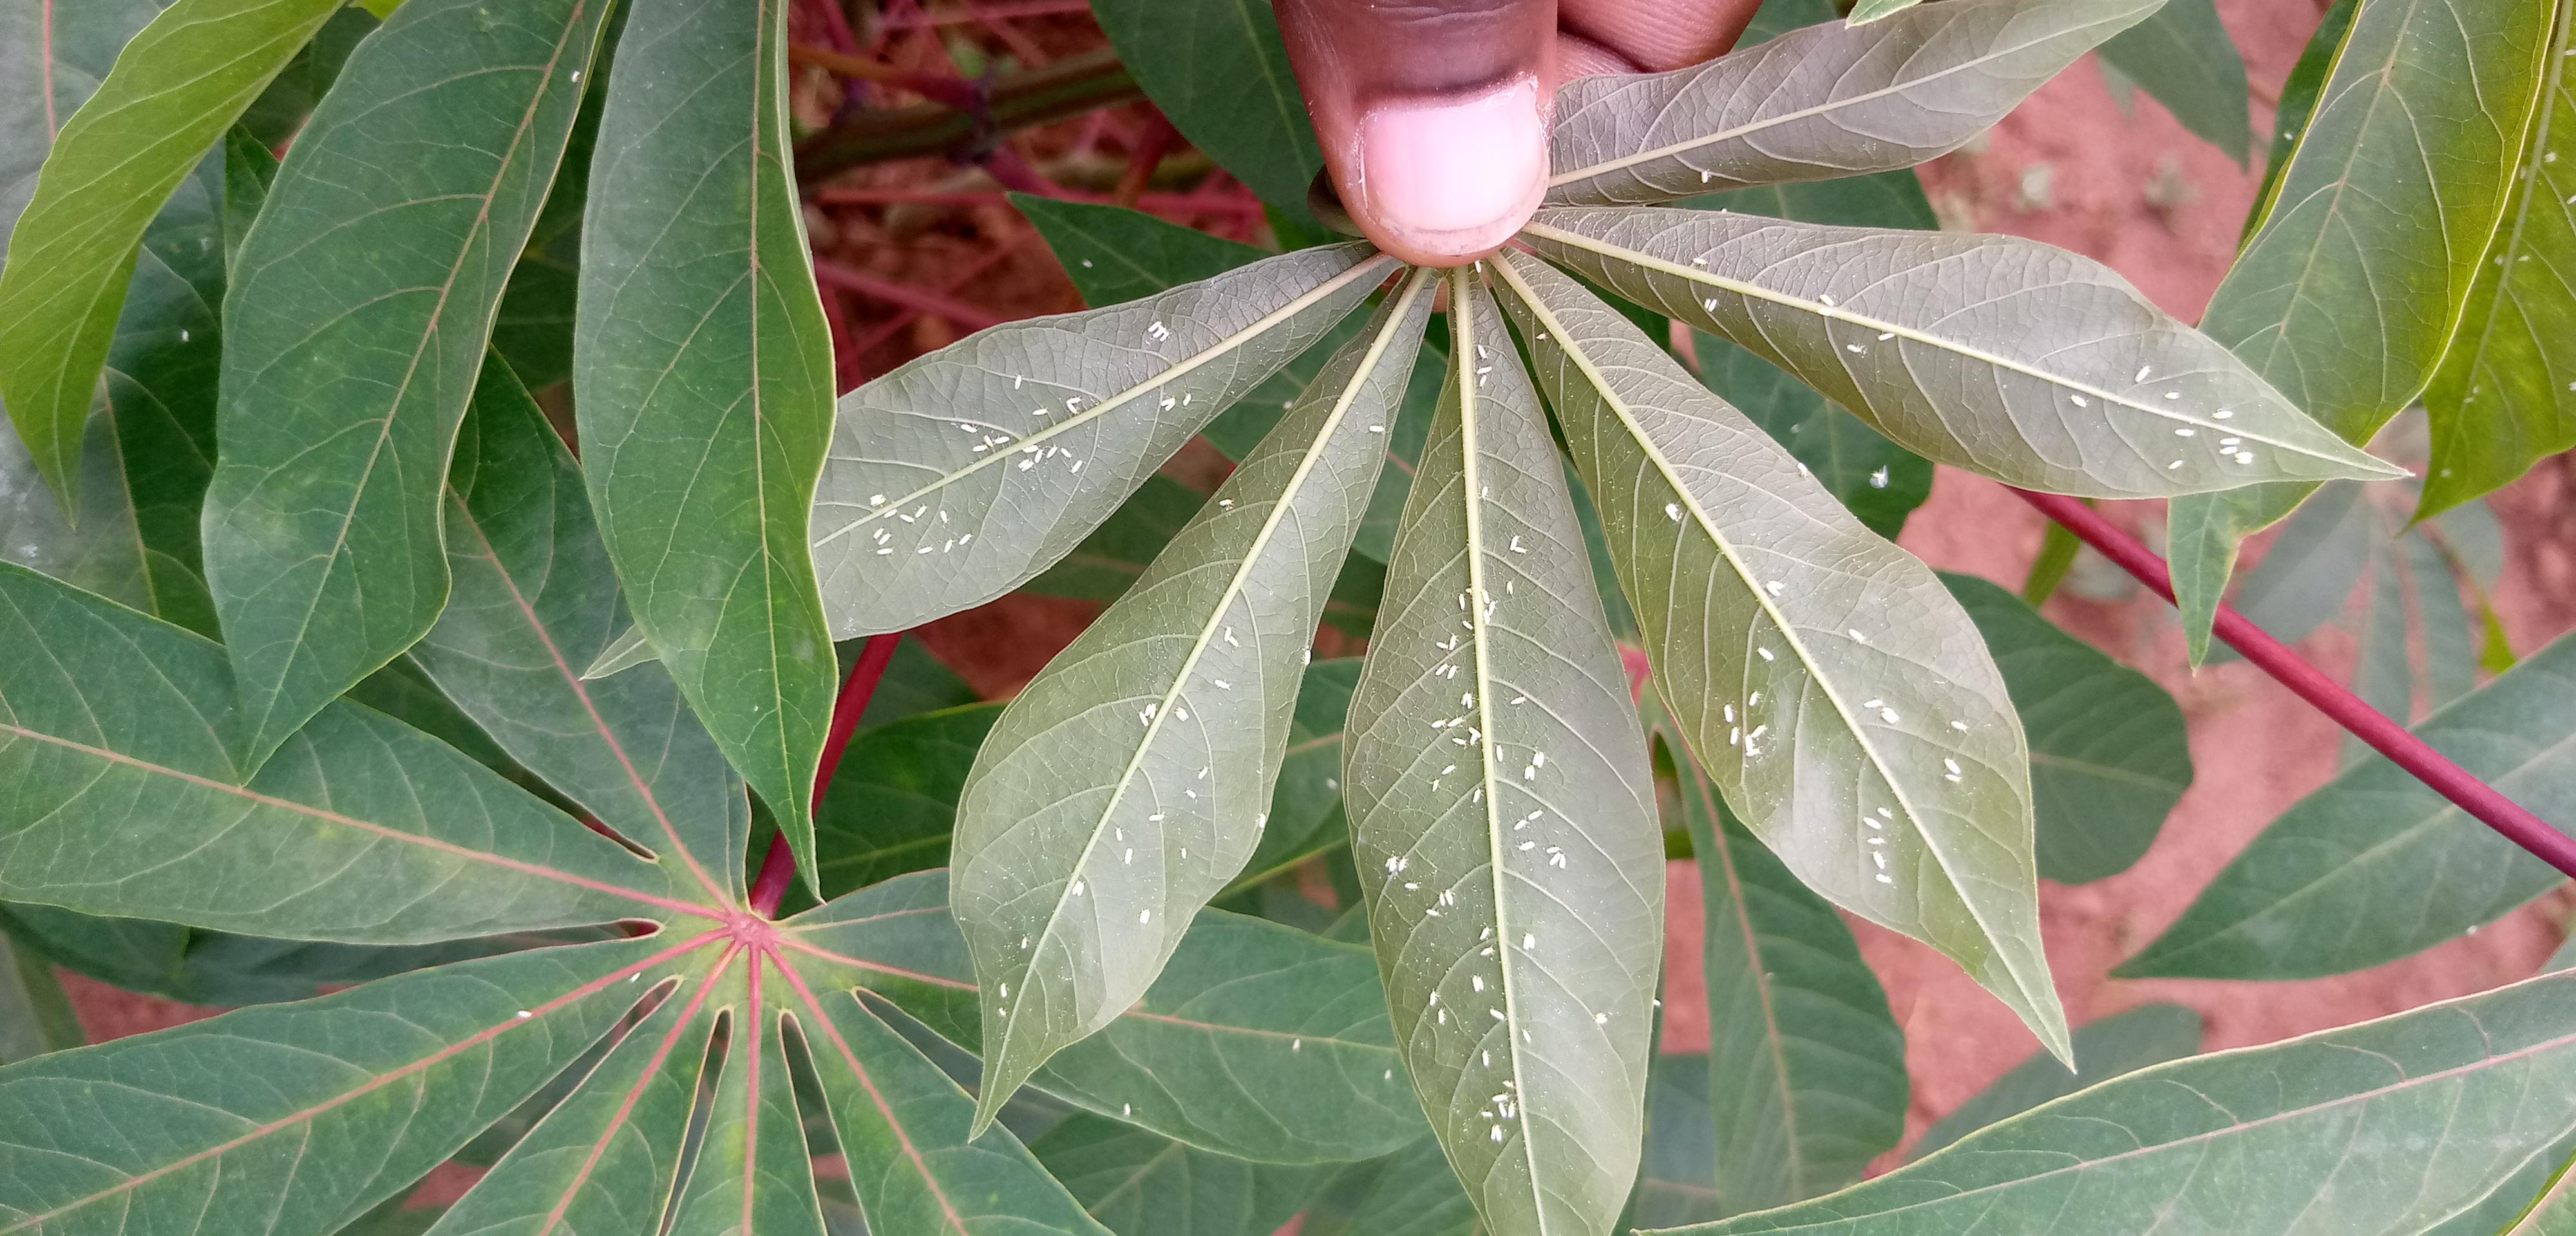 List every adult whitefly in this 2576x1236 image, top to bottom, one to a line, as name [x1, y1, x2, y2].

whitefly [1692, 165, 1718, 185]
whitefly [1690, 249, 1710, 271]
whitefly [1472, 257, 1489, 275]
whitefly [1811, 289, 1843, 312]
whitefly [1698, 292, 1721, 319]
whitefly [1696, 295, 1725, 315]
whitefly [1146, 317, 1166, 338]
whitefly [1153, 324, 1170, 347]
whitefly [1874, 328, 1900, 348]
whitefly [1533, 330, 1552, 346]
whitefly [1476, 339, 1490, 362]
whitefly [1842, 341, 1869, 361]
whitefly [2134, 357, 2155, 387]
whitefly [1467, 363, 1495, 377]
whitefly [1474, 372, 1492, 389]
whitefly [1010, 373, 1024, 391]
whitefly [2162, 386, 2183, 403]
whitefly [1180, 389, 1195, 407]
whitefly [2066, 392, 2096, 411]
whitefly [1065, 395, 1083, 417]
whitefly [1158, 396, 1180, 413]
whitefly [2208, 403, 2243, 426]
whitefly [1032, 404, 1050, 420]
whitefly [958, 417, 981, 436]
whitefly [1370, 422, 1388, 436]
whitefly [2168, 426, 2199, 444]
whitefly [995, 429, 1013, 447]
whitefly [2217, 429, 2246, 449]
whitefly [983, 430, 997, 451]
whitefly [964, 440, 992, 458]
whitefly [2217, 441, 2242, 466]
whitefly [1018, 442, 1040, 457]
whitefly [1046, 443, 1062, 463]
whitefly [1059, 445, 1073, 462]
whitefly [2233, 447, 2255, 469]
whitefly [1032, 447, 1044, 466]
whitefly [2164, 455, 2196, 480]
whitefly [1017, 457, 1036, 477]
whitefly [1068, 458, 1086, 475]
whitefly [1797, 458, 1812, 480]
whitefly [1477, 479, 1493, 501]
whitefly [870, 492, 898, 521]
whitefly [1218, 496, 1236, 516]
whitefly [916, 500, 928, 521]
whitefly [1665, 500, 1685, 527]
whitefly [884, 505, 901, 521]
whitefly [897, 507, 918, 527]
whitefly [934, 507, 953, 527]
whitefly [872, 525, 893, 545]
whitefly [871, 527, 893, 547]
whitefly [957, 528, 976, 549]
whitefly [1506, 531, 1525, 556]
whitefly [940, 535, 957, 556]
whitefly [1512, 543, 1528, 561]
whitefly [915, 545, 937, 558]
whitefly [875, 546, 897, 560]
whitefly [1763, 577, 1790, 603]
whitefly [1759, 579, 1791, 601]
whitefly [1506, 580, 1515, 596]
whitefly [1465, 583, 1476, 595]
whitefly [1478, 586, 1491, 606]
whitefly [1455, 592, 1471, 617]
whitefly [1488, 597, 1497, 615]
whitefly [1479, 608, 1493, 630]
whitefly [1461, 615, 1479, 633]
whitefly [1217, 621, 1243, 650]
whitefly [1221, 626, 1240, 650]
whitefly [1845, 627, 1866, 646]
whitefly [1448, 630, 1460, 653]
whitefly [1434, 638, 1453, 653]
whitefly [1757, 645, 1775, 666]
whitefly [1300, 647, 1316, 671]
whitefly [1444, 657, 1461, 681]
whitefly [1430, 662, 1450, 677]
whitefly [1213, 675, 1233, 696]
whitefly [1748, 688, 1763, 709]
whitefly [1508, 692, 1528, 709]
whitefly [1461, 693, 1478, 713]
whitefly [1861, 694, 1884, 713]
whitefly [1142, 702, 1160, 722]
whitefly [1721, 702, 1738, 722]
whitefly [1172, 704, 1193, 724]
whitefly [1133, 704, 1155, 731]
whitefly [1876, 705, 1903, 731]
whitefly [1170, 707, 1189, 724]
whitefly [1447, 713, 1467, 729]
whitefly [1428, 716, 1448, 731]
whitefly [1948, 716, 1970, 733]
whitefly [1751, 722, 1774, 743]
whitefly [1467, 724, 1481, 747]
whitefly [1727, 724, 1740, 747]
whitefly [1739, 731, 1757, 751]
whitefly [1450, 735, 1471, 750]
whitefly [1492, 741, 1510, 766]
whitefly [1531, 746, 1549, 769]
whitefly [1744, 746, 1761, 756]
whitefly [1940, 754, 1964, 775]
whitefly [1197, 762, 1212, 782]
whitefly [1441, 763, 1459, 779]
whitefly [1519, 763, 1536, 784]
whitefly [1946, 770, 1965, 787]
whitefly [1428, 777, 1441, 796]
whitefly [1181, 785, 1202, 803]
whitefly [1470, 787, 1488, 806]
whitefly [1878, 805, 1897, 821]
whitefly [1525, 807, 1544, 823]
whitefly [1142, 809, 1169, 825]
whitefly [1862, 814, 1886, 832]
whitefly [1512, 816, 1528, 834]
whitefly [1112, 824, 1127, 845]
whitefly [1866, 834, 1889, 847]
whitefly [1515, 839, 1540, 854]
whitefly [1177, 844, 1193, 863]
whitefly [1546, 845, 1563, 857]
whitefly [1119, 848, 1138, 867]
whitefly [1546, 848, 1562, 871]
whitefly [1868, 848, 1891, 873]
whitefly [1551, 850, 1576, 874]
whitefly [1383, 851, 1399, 879]
whitefly [1396, 856, 1409, 874]
whitefly [1874, 869, 1893, 886]
whitefly [1070, 877, 1093, 899]
whitefly [1070, 878, 1090, 900]
whitefly [1403, 879, 1423, 896]
whitefly [1445, 886, 1460, 906]
whitefly [1434, 889, 1450, 910]
whitefly [1425, 906, 1447, 922]
whitefly [1137, 908, 1153, 927]
whitefly [1479, 924, 1492, 941]
whitefly [1522, 929, 1536, 953]
whitefly [1013, 932, 1033, 951]
whitefly [1478, 944, 1495, 958]
whitefly [1470, 969, 1486, 996]
whitefly [1469, 969, 1484, 992]
whitefly [997, 978, 1010, 999]
whitefly [1425, 984, 1440, 1007]
whitefly [1435, 1003, 1449, 1027]
whitefly [1489, 1005, 1507, 1024]
whitefly [995, 1006, 1010, 1018]
whitefly [1593, 1008, 1611, 1027]
whitefly [1520, 1025, 1535, 1045]
whitefly [1479, 1047, 1495, 1070]
whitefly [1493, 1087, 1511, 1105]
whitefly [1492, 1098, 1508, 1123]
whitefly [1508, 1100, 1517, 1118]
whitefly [1479, 1106, 1493, 1121]
whitefly [1488, 1121, 1502, 1143]